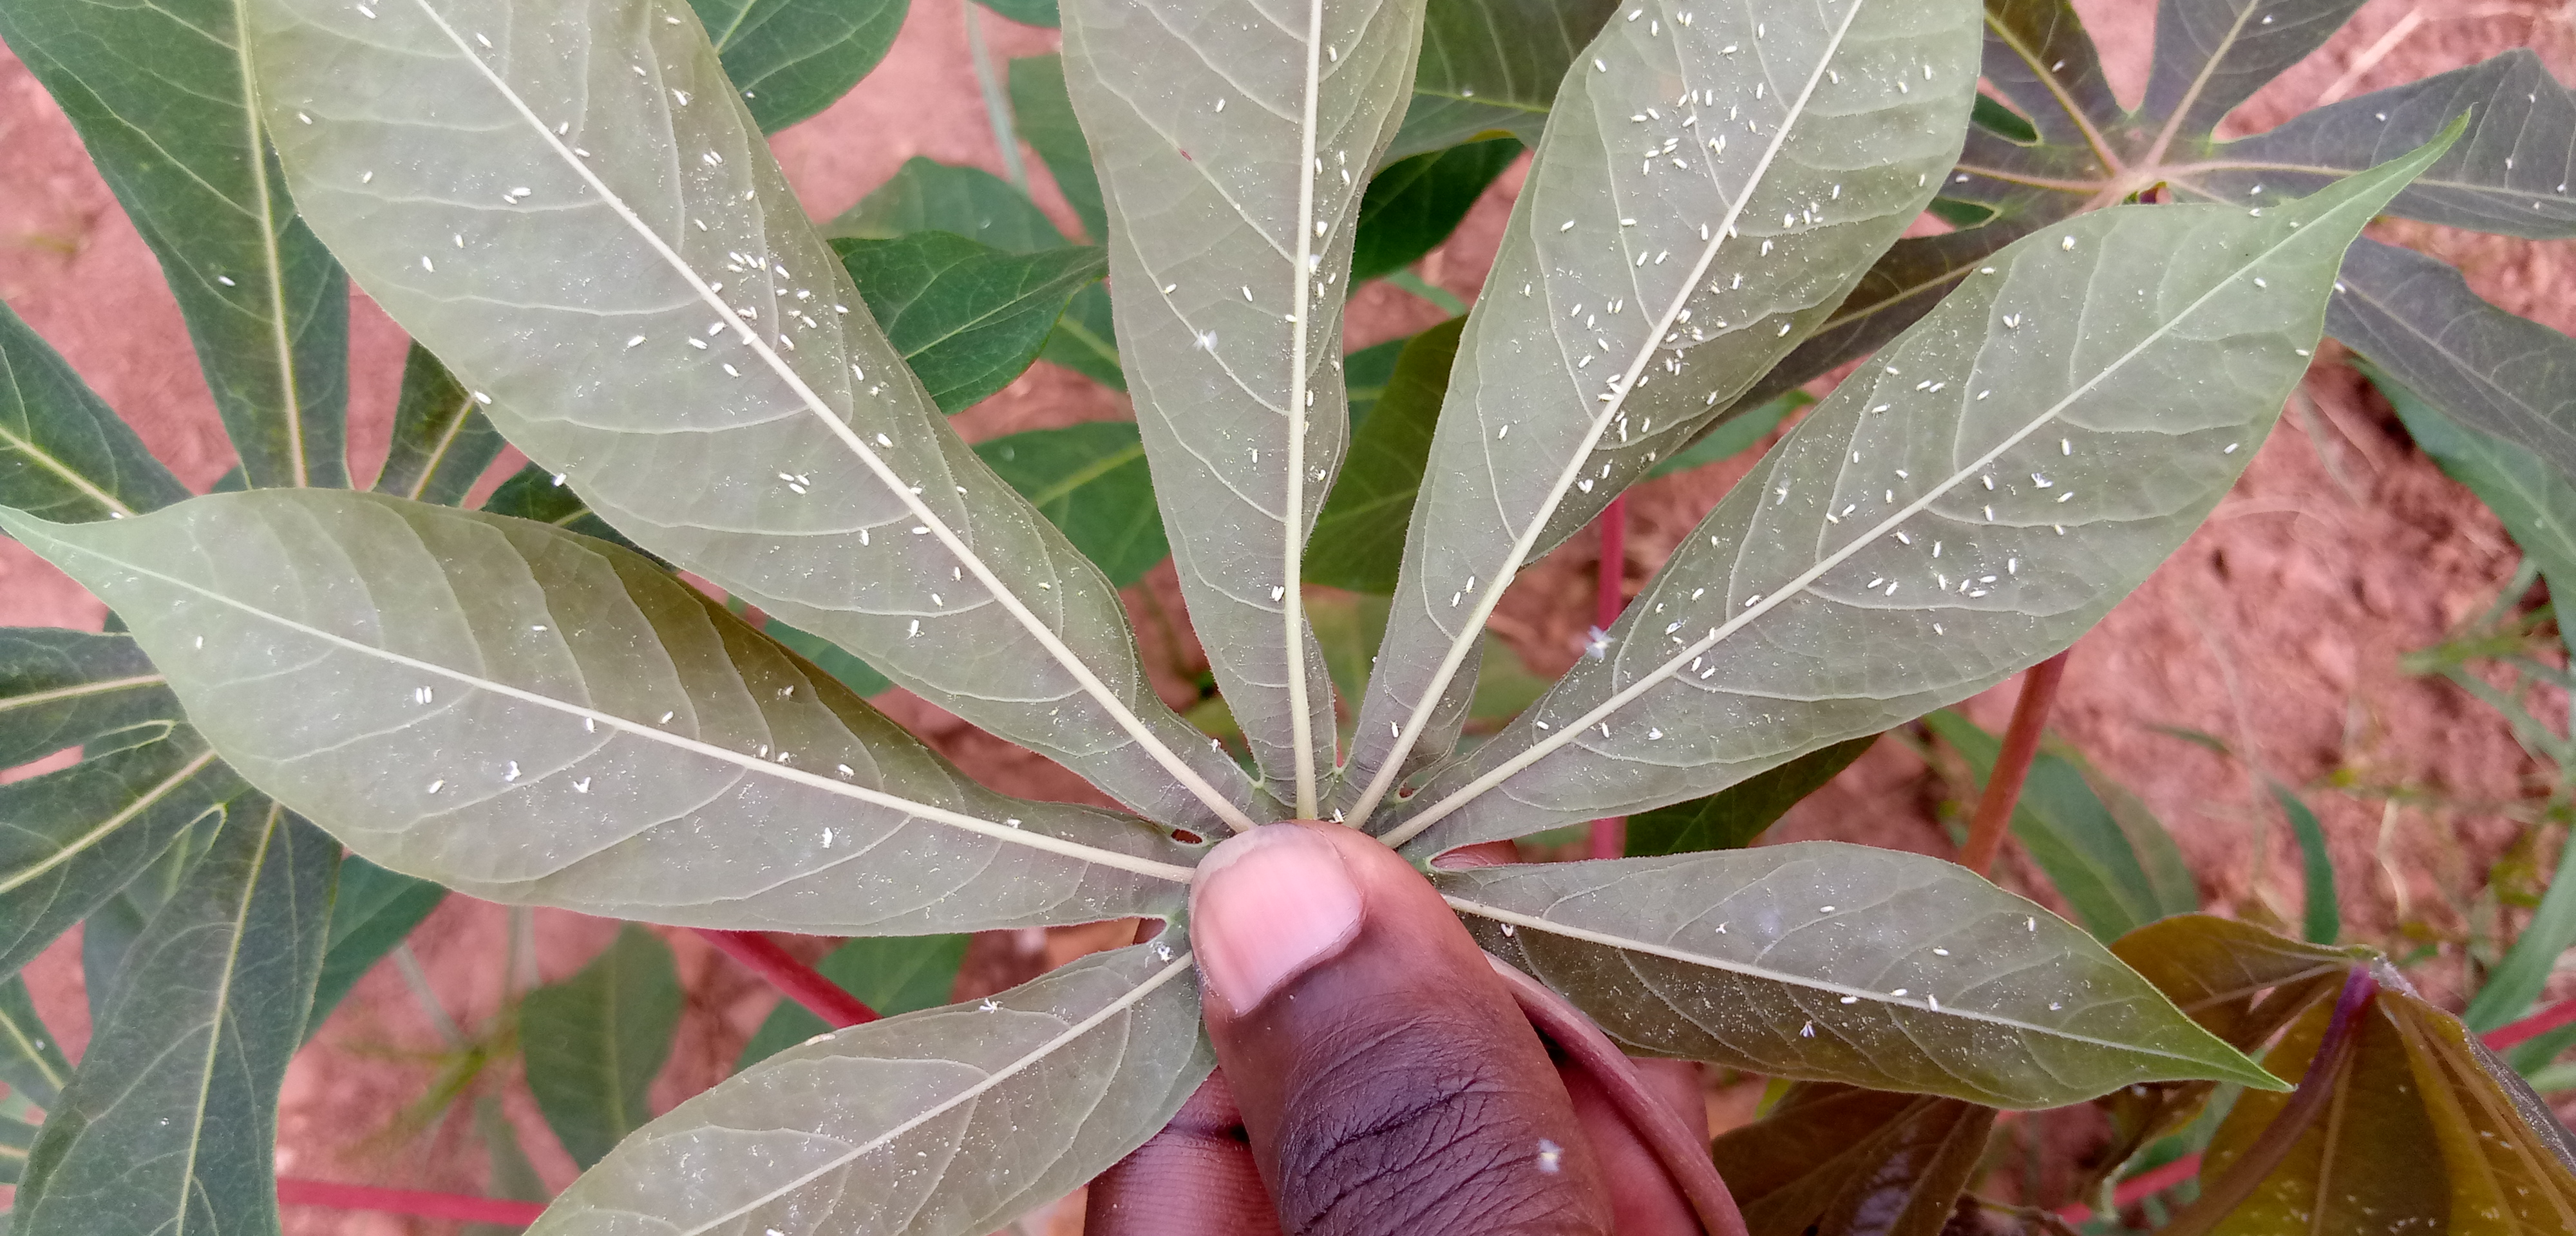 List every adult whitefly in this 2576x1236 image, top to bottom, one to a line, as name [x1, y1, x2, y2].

whitefly [350, 1, 382, 28]
whitefly [1667, 3, 1693, 28]
whitefly [1622, 5, 1647, 23]
whitefly [1674, 8, 1698, 30]
whitefly [663, 10, 690, 36]
whitefly [1641, 19, 1670, 44]
whitefly [1752, 19, 1779, 52]
whitefly [467, 30, 502, 57]
whitefly [1316, 33, 1342, 66]
whitefly [1718, 38, 1739, 57]
whitefly [1589, 51, 1615, 75]
whitefly [1915, 59, 1942, 84]
whitefly [627, 62, 652, 84]
whitefly [1821, 62, 1842, 87]
whitefly [1890, 73, 1913, 96]
whitefly [1746, 79, 1772, 100]
whitefly [1687, 83, 1709, 102]
whitefly [1700, 83, 1723, 108]
whitefly [669, 87, 698, 113]
whitefly [1211, 88, 1231, 114]
whitefly [1677, 93, 1696, 110]
whitefly [1643, 102, 1667, 126]
whitefly [296, 104, 317, 132]
whitefly [1728, 104, 1747, 126]
whitefly [1626, 111, 1654, 136]
whitefly [1682, 113, 1703, 133]
whitefly [552, 118, 579, 142]
whitefly [1746, 118, 1762, 137]
whitefly [1705, 127, 1729, 154]
whitefly [1703, 132, 1734, 156]
whitefly [1659, 134, 1687, 159]
whitefly [1331, 138, 1352, 164]
whitefly [699, 139, 729, 177]
whitefly [698, 141, 721, 173]
whitefly [570, 142, 601, 167]
whitefly [1643, 144, 1665, 162]
whitefly [1672, 153, 1690, 172]
whitefly [1314, 156, 1332, 177]
whitefly [1634, 157, 1656, 177]
whitefly [1337, 163, 1361, 198]
whitefly [360, 164, 379, 187]
whitefly [1909, 168, 1937, 191]
whitefly [495, 178, 536, 216]
whitefly [1822, 178, 1850, 198]
whitefly [499, 183, 538, 213]
whitefly [742, 183, 760, 208]
whitefly [1799, 201, 1829, 226]
whitefly [2247, 203, 2267, 223]
whitefly [688, 205, 717, 239]
whitefly [1779, 206, 1795, 234]
whitefly [1613, 208, 1638, 231]
whitefly [1555, 213, 1580, 238]
whitefly [2288, 214, 2310, 231]
whitefly [1311, 216, 1340, 245]
whitefly [1696, 218, 1716, 244]
whitefly [1727, 223, 1747, 245]
whitefly [2060, 227, 2086, 253]
whitefly [453, 231, 472, 254]
whitefly [1755, 236, 1775, 263]
whitefly [737, 240, 768, 273]
whitefly [1649, 247, 1674, 268]
whitefly [723, 249, 752, 284]
whitefly [1630, 249, 1652, 270]
whitefly [772, 253, 797, 281]
whitefly [417, 254, 442, 276]
whitefly [1978, 257, 2002, 280]
whitefly [1321, 265, 1340, 291]
whitefly [1728, 271, 1747, 294]
whitefly [701, 276, 737, 303]
whitefly [1159, 276, 1177, 299]
whitefly [1705, 276, 1725, 303]
whitefly [1232, 276, 1255, 306]
whitefly [2248, 276, 2275, 299]
whitefly [791, 279, 813, 304]
whitefly [1306, 279, 1329, 307]
whitefly [768, 280, 789, 304]
whitefly [1517, 283, 1541, 304]
whitefly [1602, 293, 1630, 319]
whitefly [829, 294, 860, 326]
whitefly [1604, 295, 1625, 315]
whitefly [728, 298, 762, 322]
whitefly [732, 299, 758, 324]
whitefly [1567, 299, 1587, 319]
whitefly [1674, 301, 1690, 324]
whitefly [788, 301, 807, 324]
whitefly [1994, 307, 2027, 330]
whitefly [1278, 310, 1302, 327]
whitefly [1577, 311, 1602, 335]
whitefly [795, 314, 825, 337]
whitefly [1707, 316, 1730, 338]
whitefly [1770, 317, 1799, 343]
whitefly [704, 319, 729, 339]
whitefly [626, 324, 656, 353]
whitefly [1688, 324, 1706, 350]
whitefly [741, 326, 767, 351]
whitefly [778, 327, 806, 353]
whitefly [1656, 327, 1689, 345]
whitefly [1591, 328, 1615, 356]
whitefly [688, 335, 709, 355]
whitefly [2290, 342, 2318, 366]
whitefly [1672, 342, 1693, 362]
whitefly [1572, 343, 1594, 370]
whitefly [850, 353, 871, 382]
whitefly [1662, 353, 1692, 379]
whitefly [1881, 353, 1903, 379]
whitefly [723, 361, 752, 388]
whitefly [1638, 369, 1659, 392]
whitefly [1589, 370, 1623, 398]
whitefly [1596, 373, 1623, 407]
whitefly [1914, 373, 1963, 407]
whitefly [1927, 374, 1951, 398]
whitefly [867, 378, 886, 397]
whitefly [1973, 382, 1996, 405]
whitefly [1298, 384, 1326, 407]
whitefly [1692, 384, 1727, 412]
whitefly [469, 387, 502, 411]
whitefly [1865, 398, 1895, 429]
whitefly [1610, 407, 1629, 446]
whitefly [1615, 407, 1635, 444]
whitefly [1638, 410, 1656, 437]
whitefly [1487, 417, 1513, 450]
whitefly [871, 424, 901, 456]
whitefly [2058, 431, 2078, 460]
whitefly [2222, 433, 2244, 458]
whitefly [1244, 437, 1262, 466]
whitefly [1842, 444, 1868, 469]
whitefly [1590, 456, 1620, 480]
whitefly [1312, 459, 1334, 489]
whitefly [1891, 464, 1915, 487]
whitefly [776, 466, 816, 496]
whitefly [780, 466, 816, 501]
whitefly [1576, 468, 1596, 498]
whitefly [2027, 468, 2058, 492]
whitefly [1981, 469, 2003, 492]
whitefly [1770, 476, 1794, 502]
whitefly [953, 476, 972, 499]
whitefly [909, 480, 929, 501]
whitefly [2056, 484, 2079, 505]
whitefly [1879, 487, 1901, 507]
whitefly [1839, 493, 1868, 521]
whitefly [1979, 498, 1999, 525]
whitefly [1824, 508, 1847, 532]
whitefly [2048, 514, 2072, 541]
whitefly [909, 521, 936, 545]
whitefly [853, 525, 879, 556]
whitefly [1893, 531, 1919, 556]
whitefly [1932, 536, 1950, 561]
whitefly [1996, 554, 2024, 577]
whitefly [947, 556, 972, 581]
whitefly [1974, 565, 1996, 587]
whitefly [1864, 567, 1888, 594]
whitefly [1929, 567, 1951, 592]
whitefly [1460, 571, 1482, 597]
whitefly [1032, 572, 1054, 593]
whitefly [1955, 572, 1978, 600]
whitefly [1260, 576, 1290, 606]
whitefly [1883, 577, 1906, 600]
whitefly [1267, 579, 1290, 605]
whitefly [1736, 580, 1772, 613]
whitefly [1443, 583, 1468, 610]
whitefly [1681, 585, 1711, 608]
whitefly [1971, 586, 1994, 604]
whitefly [929, 589, 949, 613]
whitefly [1651, 592, 1671, 621]
whitefly [1932, 611, 1953, 639]
whitefly [904, 613, 924, 647]
whitefly [1703, 619, 1726, 643]
whitefly [1669, 629, 1687, 647]
whitefly [1677, 647, 1718, 680]
whitefly [1690, 653, 1727, 690]
whitefly [404, 679, 437, 711]
whitefly [772, 682, 803, 703]
whitefly [656, 703, 677, 729]
whitefly [582, 706, 606, 742]
whitefly [1530, 710, 1553, 729]
whitefly [1367, 713, 1405, 741]
whitefly [1599, 713, 1620, 747]
whitefly [1641, 721, 1669, 754]
whitefly [1206, 731, 1227, 755]
whitefly [753, 741, 771, 770]
whitefly [771, 747, 796, 775]
whitefly [497, 754, 533, 791]
whitefly [835, 757, 860, 783]
whitefly [415, 769, 445, 801]
whitefly [561, 770, 608, 799]
whitefly [1321, 801, 1358, 840]
whitefly [1005, 811, 1019, 831]
whitefly [822, 825, 837, 852]
whitefly [1816, 890, 1842, 922]
whitefly [2020, 906, 2040, 945]
whitefly [1488, 912, 1518, 943]
whitefly [1146, 927, 1189, 982]
whitefly [1916, 935, 1958, 971]
whitefly [1886, 973, 1914, 999]
whitefly [970, 980, 1009, 1019]
whitefly [1832, 984, 1860, 1013]
whitefly [1924, 986, 1942, 1016]